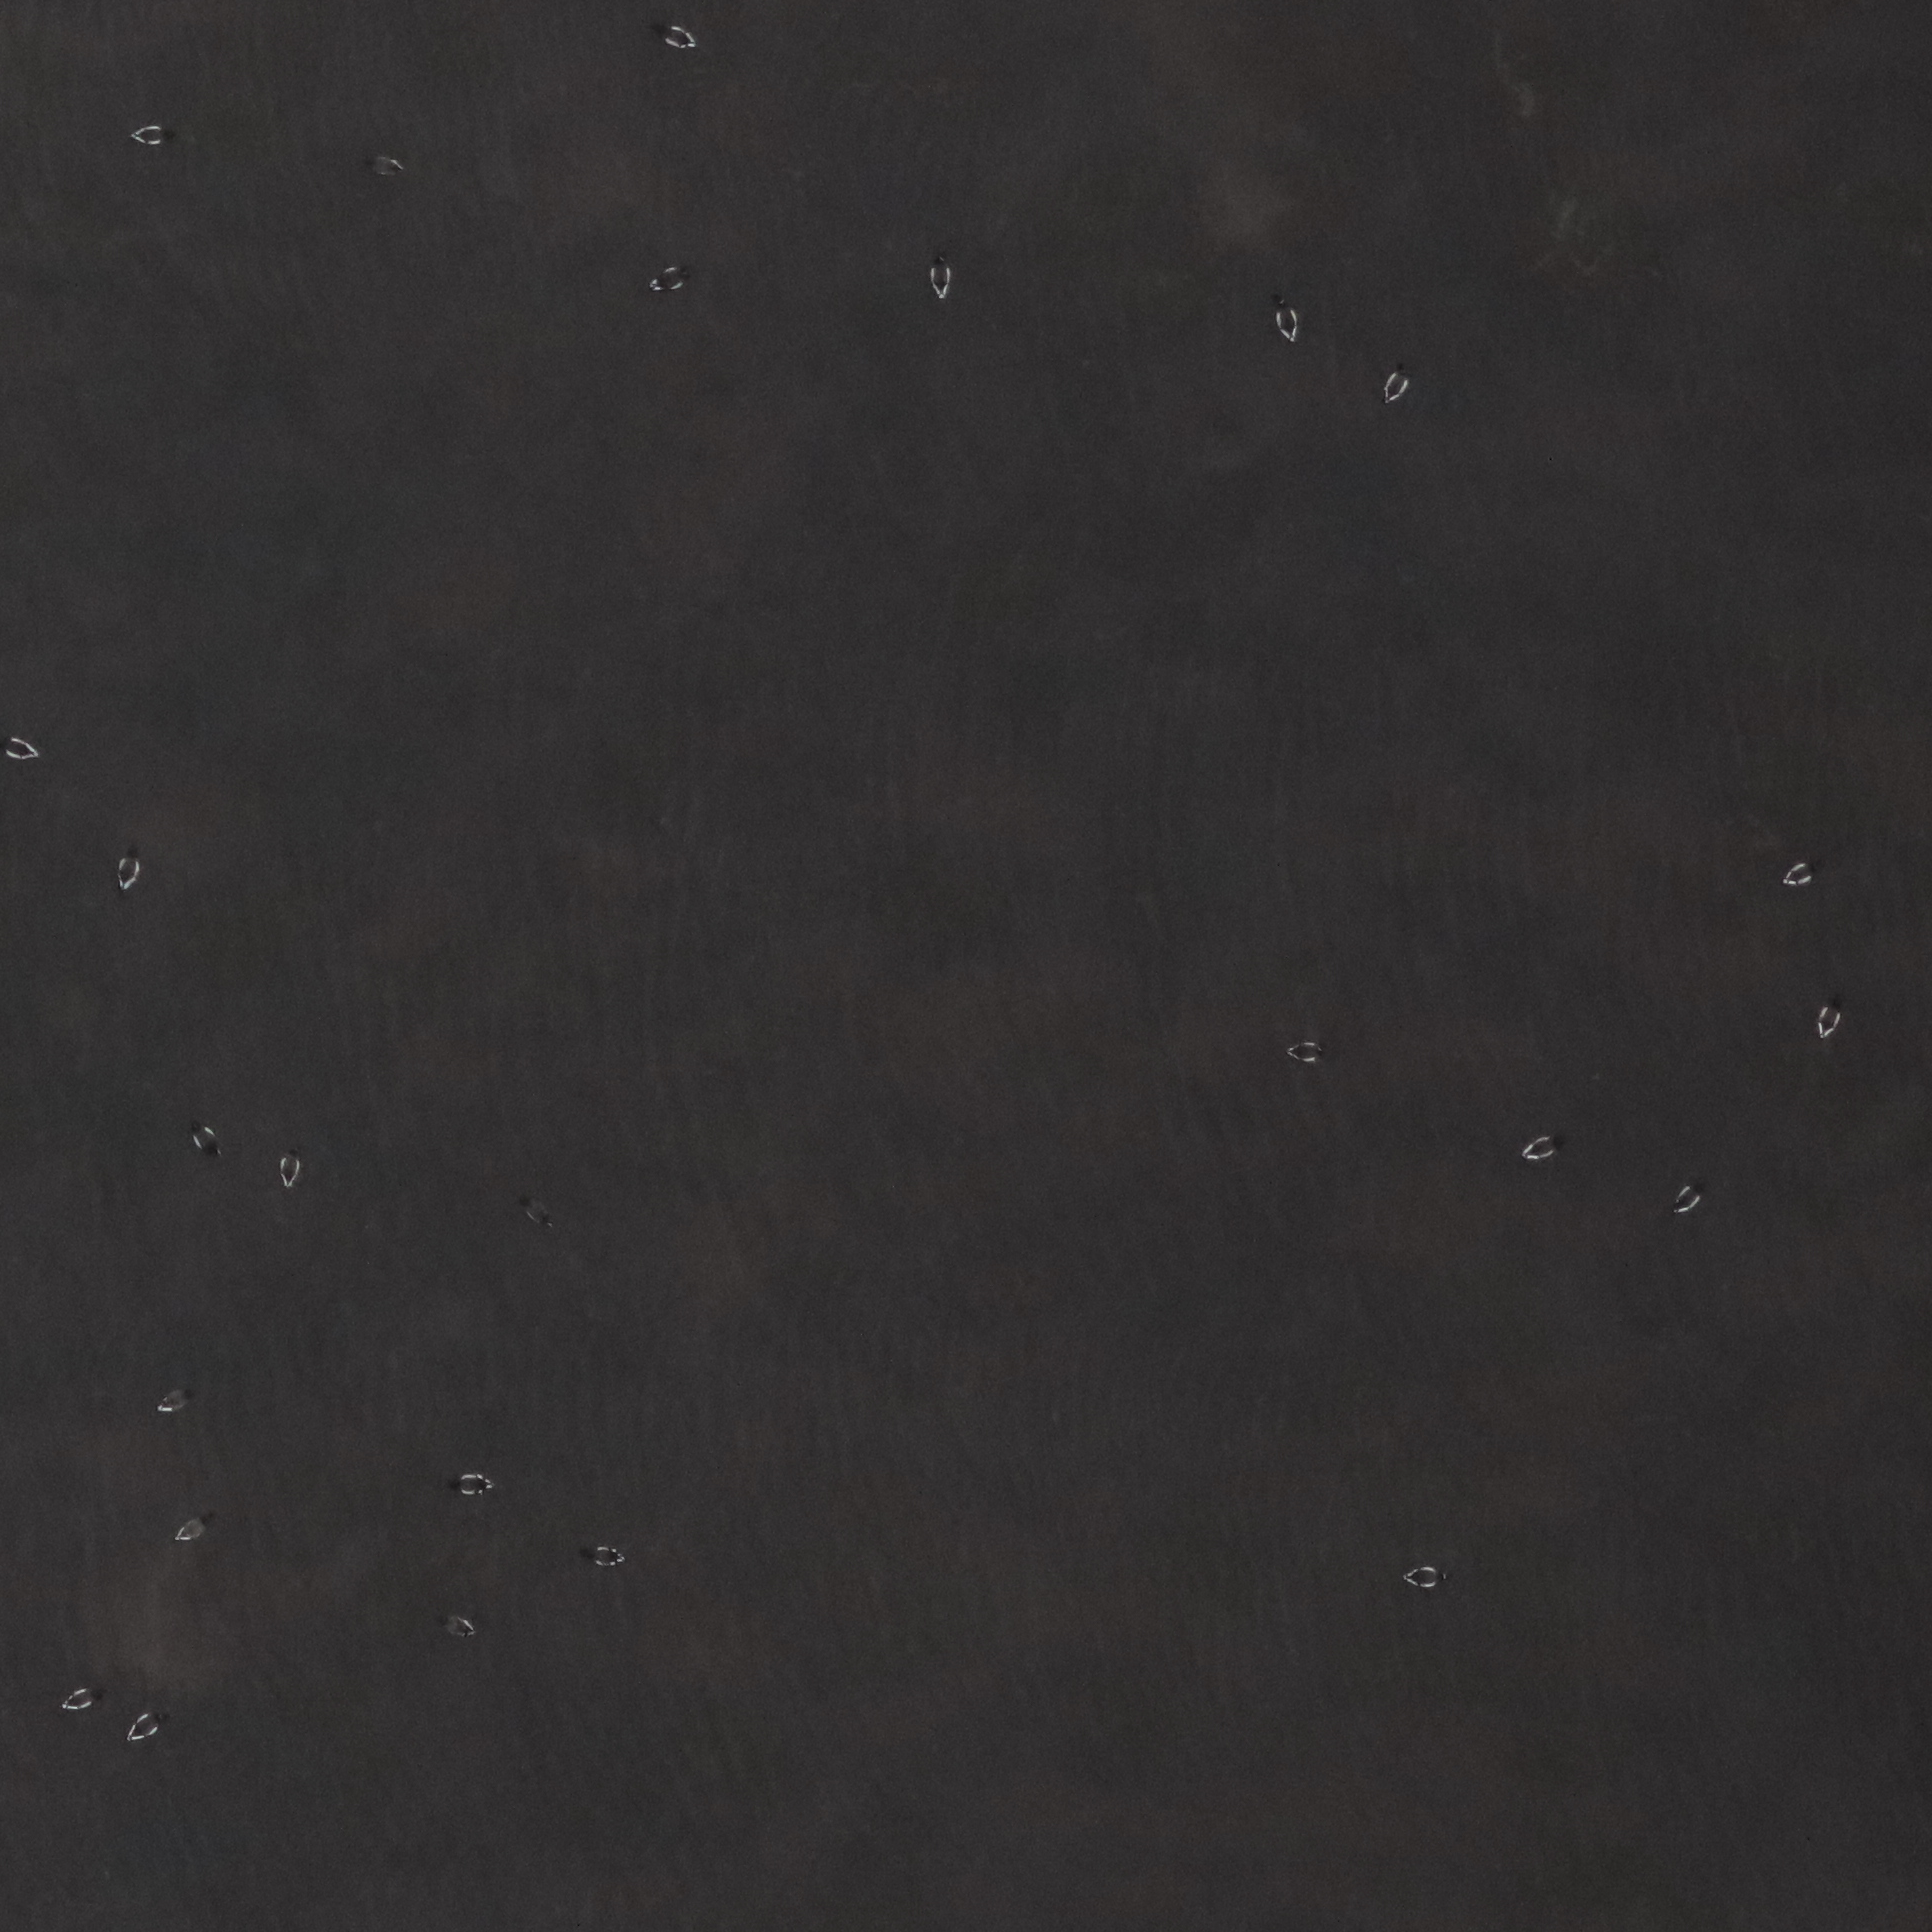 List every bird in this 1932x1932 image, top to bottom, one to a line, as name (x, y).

brant (678, 36)
brant (149, 135)
brant (385, 169)
brant (939, 276)
brant (670, 279)
brant (1287, 319)
brant (1396, 385)
brant (17, 748)
brant (126, 870)
brant (1800, 874)
brant (1830, 1019)
brant (1306, 1051)
brant (204, 1139)
brant (1542, 1148)
brant (289, 1167)
brant (1687, 1199)
brant (539, 1213)
brant (173, 1400)
brant (472, 1483)
brant (192, 1529)
brant (603, 1553)
brant (1426, 1577)
brant (457, 1627)
brant (80, 1701)
brant (145, 1724)